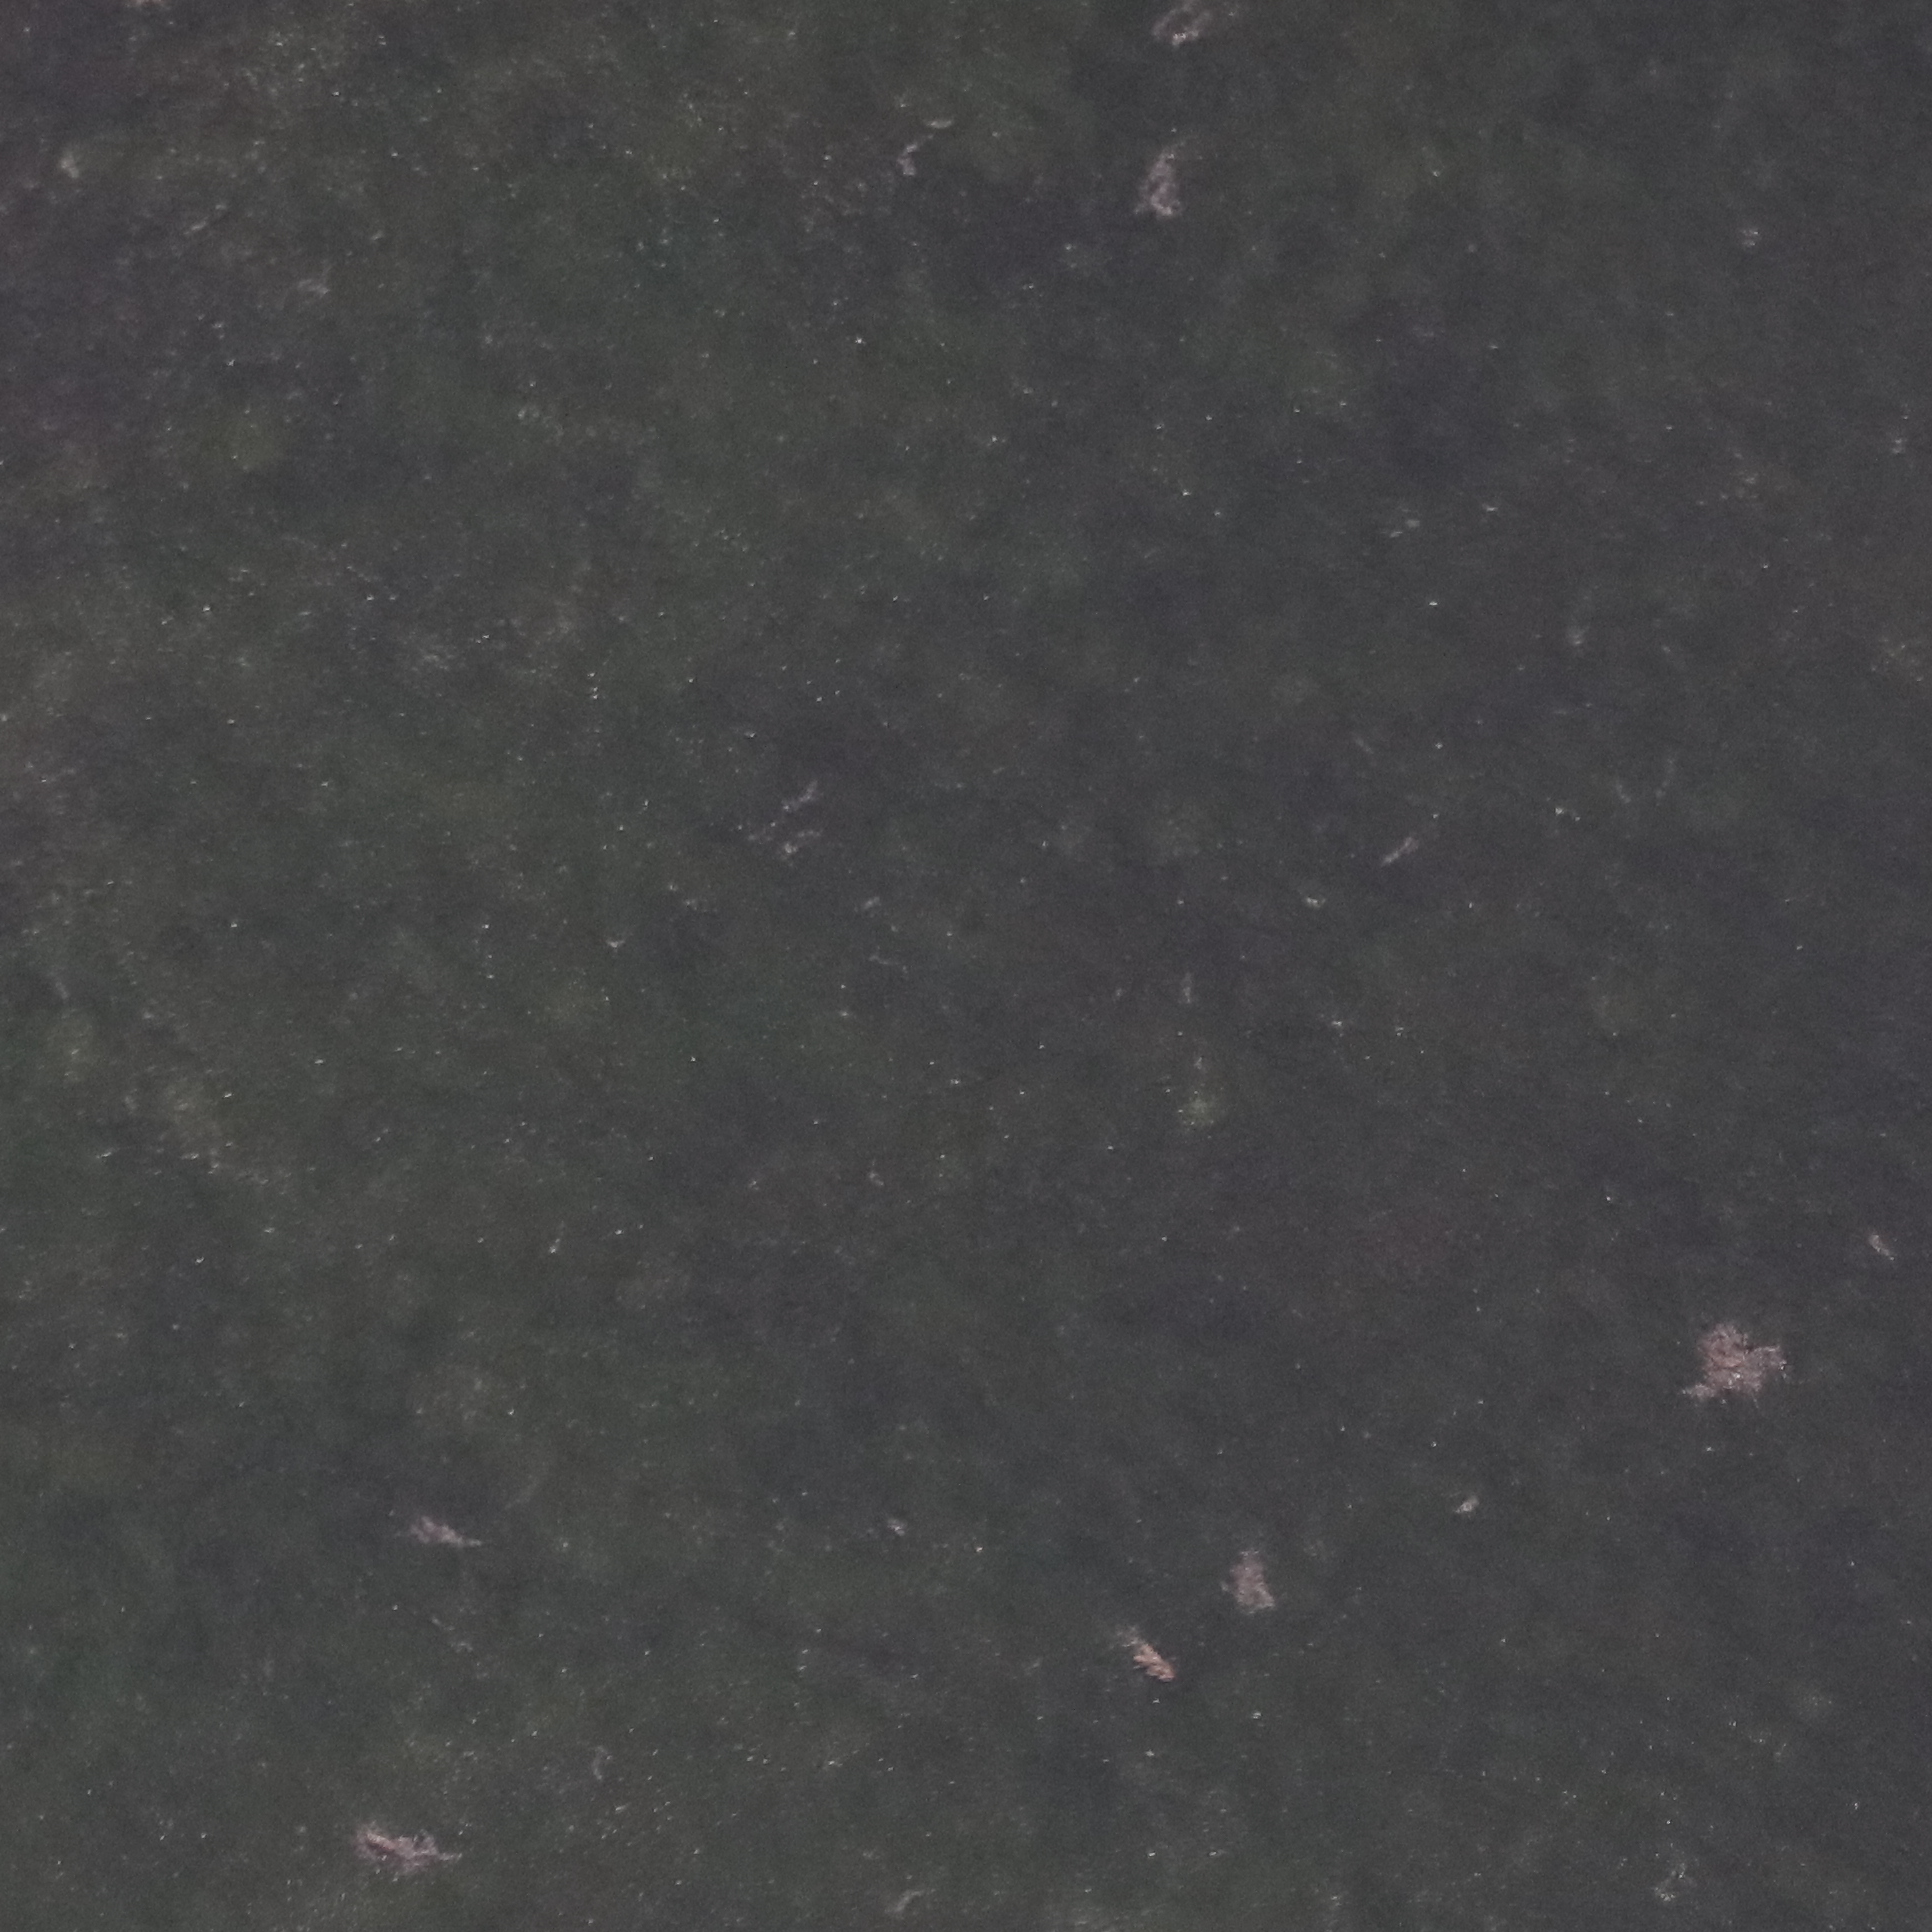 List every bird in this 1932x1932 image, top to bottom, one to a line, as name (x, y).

None